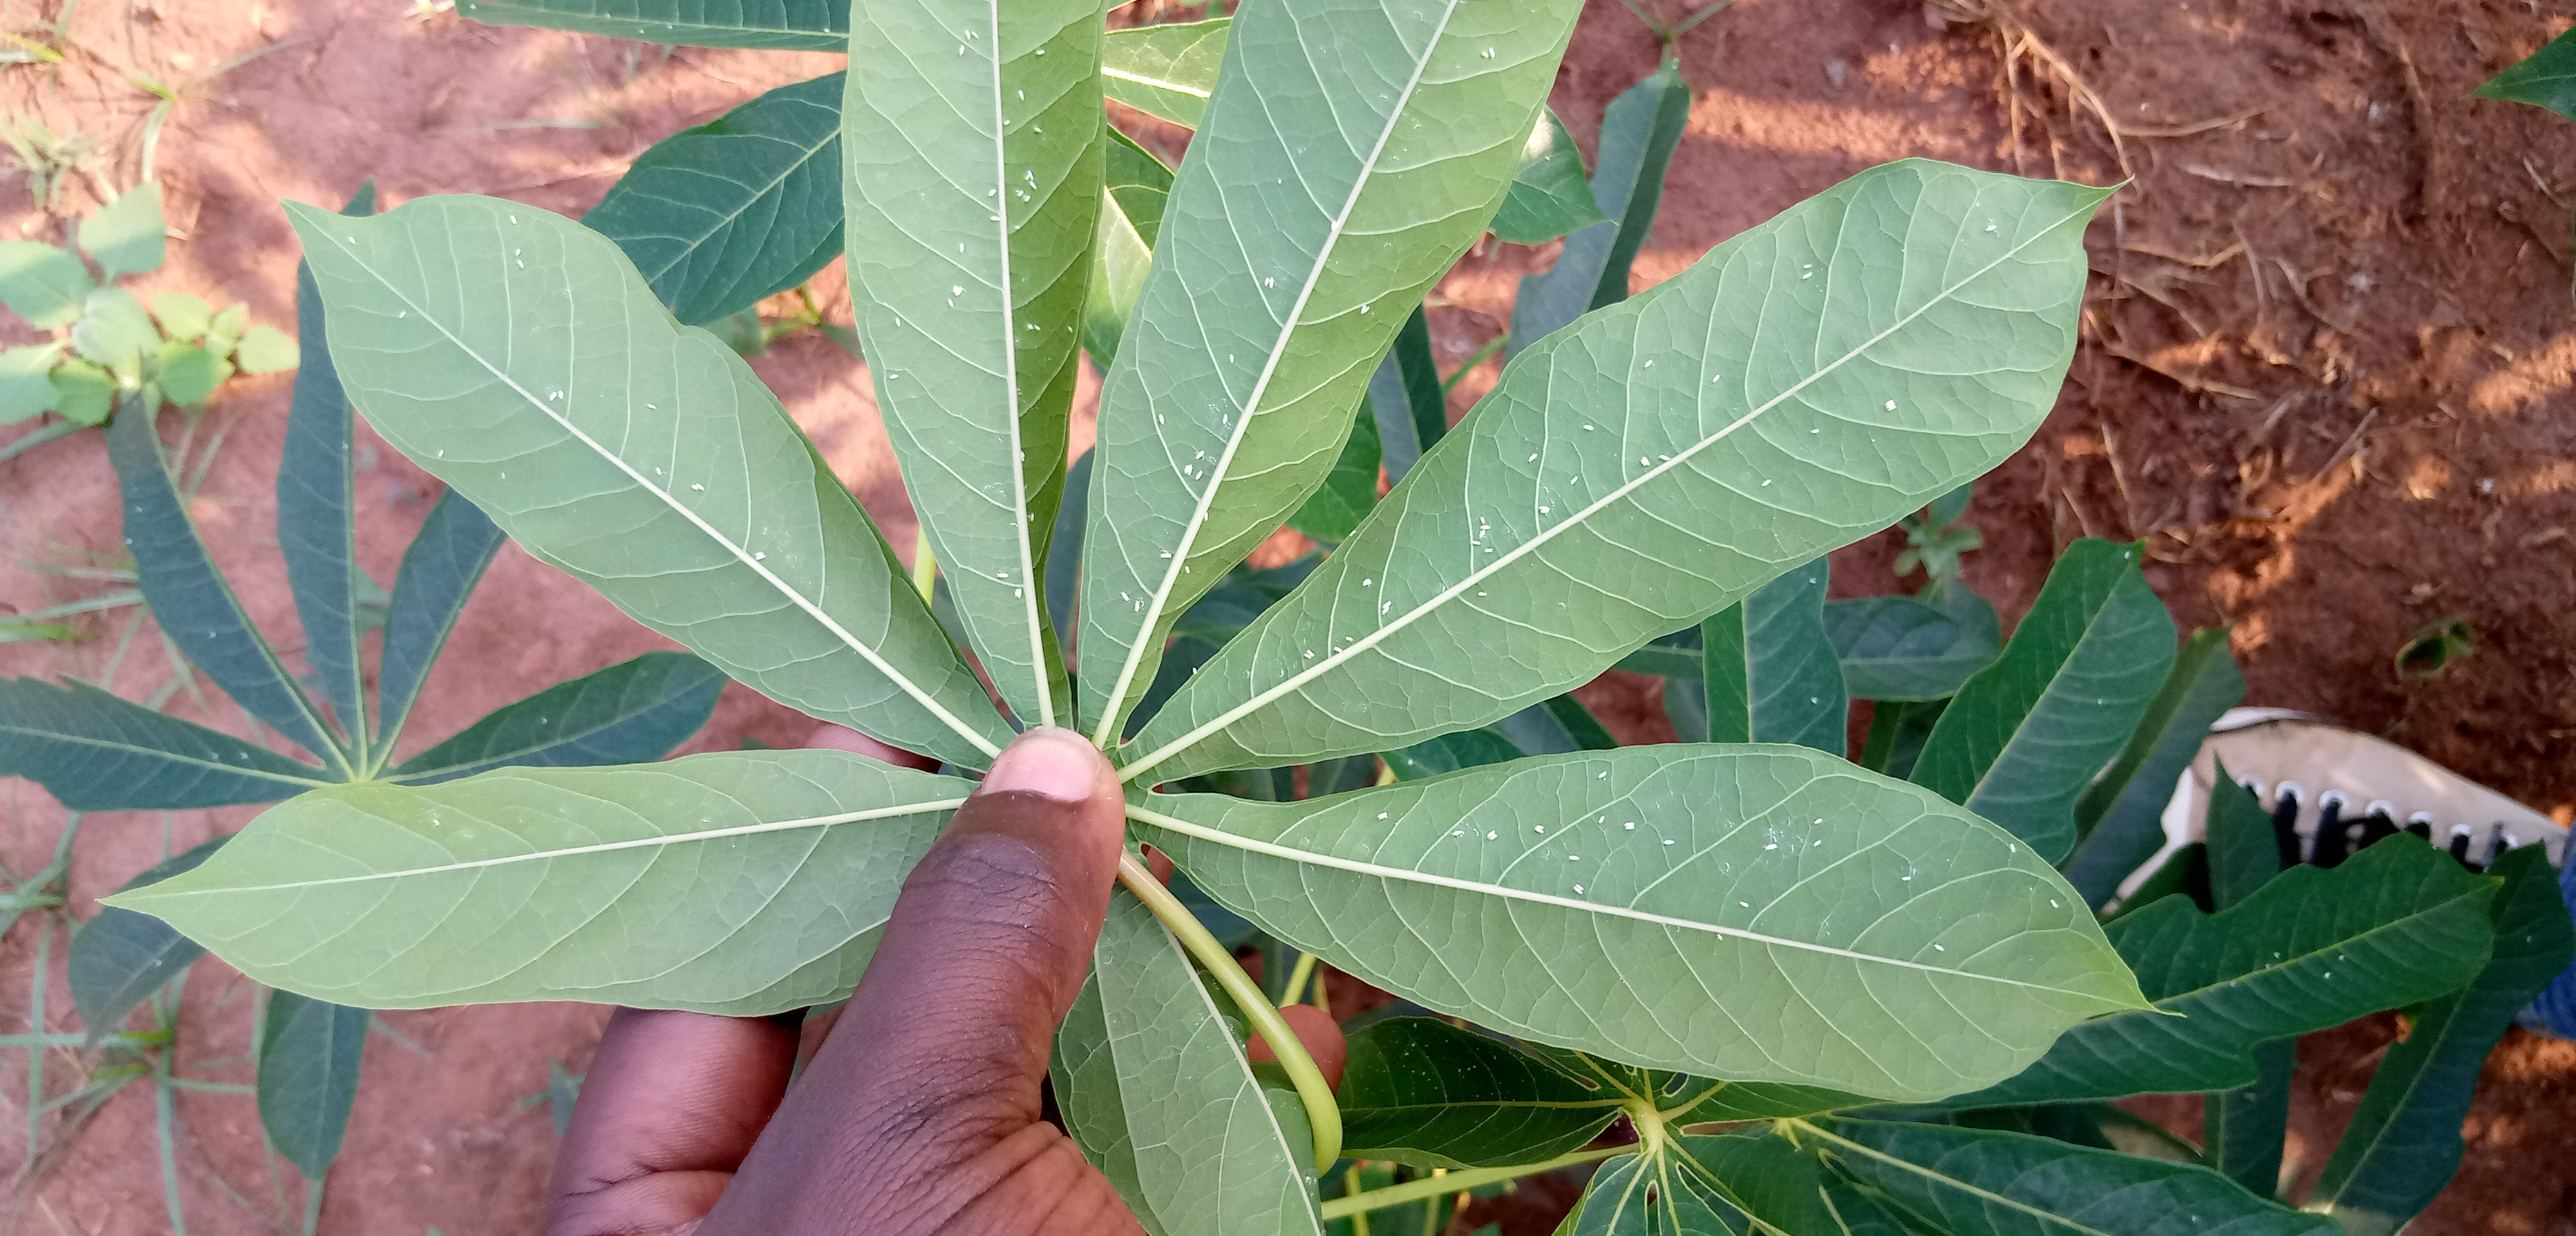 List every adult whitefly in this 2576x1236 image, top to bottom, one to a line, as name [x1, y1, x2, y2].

whitefly [964, 27, 972, 42]
whitefly [971, 29, 980, 40]
whitefly [956, 42, 967, 59]
whitefly [1487, 44, 1499, 59]
whitefly [1035, 48, 1048, 58]
whitefly [1479, 50, 1489, 59]
whitefly [1017, 88, 1027, 102]
whitefly [1003, 117, 1011, 127]
whitefly [1032, 124, 1044, 135]
whitefly [1021, 169, 1037, 182]
whitefly [1029, 180, 1038, 191]
whitefly [987, 186, 998, 200]
whitefly [1014, 189, 1025, 198]
whitefly [1023, 193, 1031, 204]
whitefly [509, 212, 518, 227]
whitefly [989, 213, 1001, 223]
whitefly [1983, 222, 2002, 234]
whitefly [1012, 223, 1022, 231]
whitefly [346, 234, 358, 245]
whitefly [957, 240, 969, 255]
whitefly [513, 247, 523, 258]
whitefly [516, 257, 525, 270]
whitefly [1801, 262, 1814, 269]
whitefly [1801, 271, 1814, 282]
whitefly [1263, 274, 1269, 290]
whitefly [1269, 274, 1277, 292]
whitefly [950, 283, 965, 297]
whitefly [947, 297, 954, 308]
whitefly [1359, 301, 1372, 317]
whitefly [397, 310, 409, 319]
whitefly [894, 314, 903, 327]
whitefly [1025, 320, 1033, 332]
whitefly [1033, 322, 1043, 333]
whitefly [1066, 323, 1075, 335]
whitefly [1226, 351, 1238, 368]
whitefly [1643, 357, 1654, 369]
whitefly [887, 372, 900, 382]
whitefly [1710, 372, 1723, 386]
whitefly [556, 388, 566, 402]
whitefly [548, 390, 558, 403]
whitefly [1884, 398, 1899, 414]
whitefly [645, 402, 658, 411]
whitefly [1157, 411, 1166, 427]
whitefly [1221, 411, 1231, 426]
whitefly [1582, 422, 1596, 433]
whitefly [1809, 426, 1822, 436]
whitefly [1194, 446, 1206, 460]
whitefly [437, 447, 446, 458]
whitefly [1020, 449, 1027, 464]
whitefly [1527, 451, 1539, 464]
whitefly [1658, 453, 1672, 462]
whitefly [1639, 454, 1652, 469]
whitefly [1182, 462, 1193, 476]
whitefly [656, 465, 662, 478]
whitefly [1194, 469, 1204, 482]
whitefly [499, 471, 507, 480]
whitefly [1568, 474, 1580, 487]
whitefly [1759, 476, 1774, 488]
whitefly [690, 482, 706, 493]
whitefly [1536, 503, 1552, 515]
whitefly [1203, 510, 1211, 522]
whitefly [1028, 511, 1037, 522]
whitefly [1479, 514, 1486, 524]
whitefly [1479, 524, 1492, 530]
whitefly [1477, 529, 1489, 538]
whitefly [1470, 537, 1481, 548]
whitefly [1482, 547, 1497, 554]
whitefly [2123, 548, 2131, 562]
whitefly [1159, 549, 1174, 559]
whitefly [753, 550, 769, 561]
whitefly [1184, 563, 1191, 576]
whitefly [995, 570, 1010, 581]
whitefly [1807, 576, 1819, 586]
whitefly [1360, 577, 1376, 587]
whitefly [1014, 586, 1023, 599]
whitefly [1119, 590, 1130, 603]
whitefly [1476, 590, 1490, 599]
whitefly [1134, 598, 1141, 613]
whitefly [1380, 599, 1395, 608]
whitefly [1380, 607, 1392, 617]
whitefly [1342, 633, 1355, 643]
whitefly [1331, 644, 1345, 655]
whitefly [1302, 648, 1316, 660]
whitefly [1191, 665, 1201, 675]
whitefly [1810, 695, 1821, 704]
whitefly [2095, 697, 2103, 707]
whitefly [1596, 770, 1609, 779]
whitefly [1376, 809, 1388, 823]
whitefly [1596, 812, 1608, 826]
whitefly [1811, 816, 1826, 827]
whitefly [431, 816, 440, 828]
whitefly [1623, 819, 1636, 832]
whitefly [1533, 823, 1547, 834]
whitefly [1451, 828, 1464, 839]
whitefly [1485, 829, 1501, 843]
whitefly [1812, 837, 1824, 849]
whitefly [1662, 838, 1676, 847]
whitefly [1763, 841, 1777, 851]
whitefly [2007, 841, 2020, 854]
whitefly [1566, 853, 1583, 863]
whitefly [1899, 874, 1913, 882]
whitefly [1572, 881, 1587, 895]
whitefly [2049, 897, 2060, 910]
whitefly [1738, 899, 1750, 909]
whitefly [1714, 932, 1724, 942]
whitefly [1931, 942, 1946, 953]
whitefly [2272, 950, 2281, 960]
whitefly [2338, 953, 2345, 963]
whitefly [2321, 969, 2333, 980]